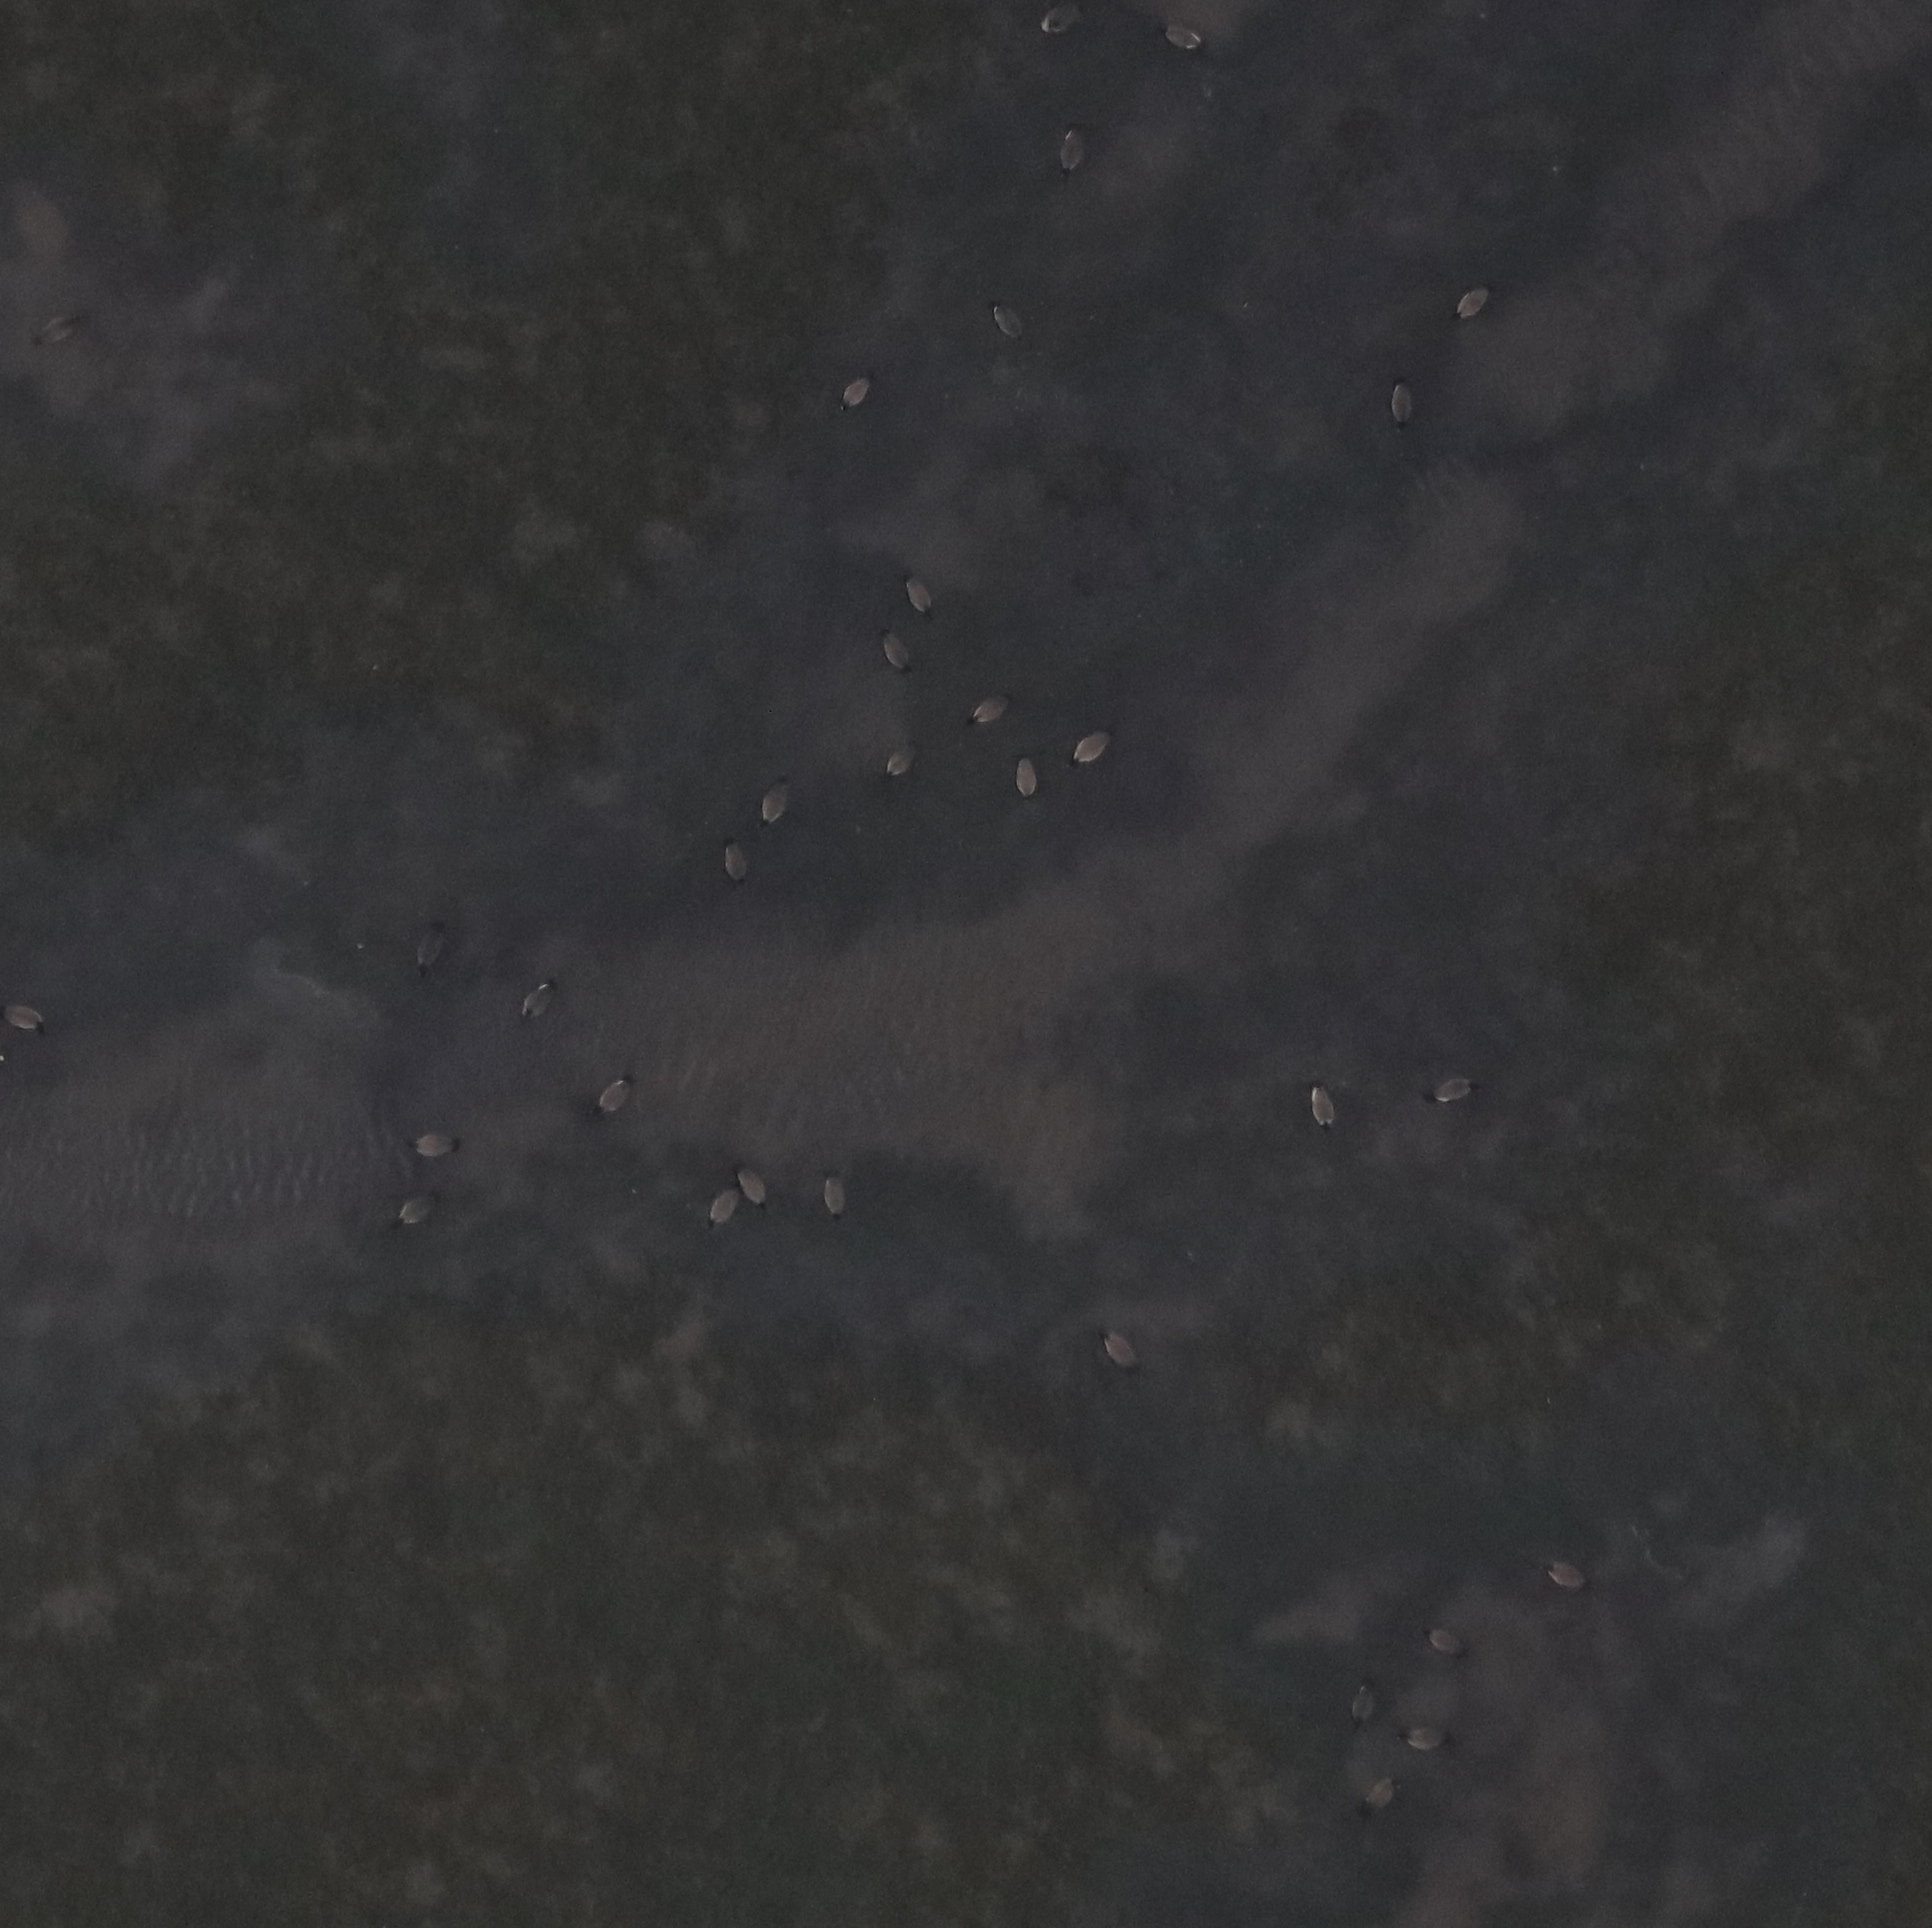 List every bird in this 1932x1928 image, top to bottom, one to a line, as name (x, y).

Canada goose (1063, 12)
Canada goose (1181, 37)
Canada goose (1068, 151)
Canada goose (1472, 302)
Canada goose (1007, 324)
Canada goose (51, 330)
Canada goose (856, 392)
Canada goose (1402, 402)
Canada goose (917, 592)
Canada goose (894, 652)
Canada goose (990, 709)
Canada goose (1090, 744)
Canada goose (906, 761)
Canada goose (1025, 773)
Canada goose (773, 802)
Canada goose (734, 860)
Canada goose (428, 950)
Canada goose (537, 998)
Canada goose (23, 1017)
Canada goose (1451, 1089)
Canada goose (613, 1095)
Canada goose (1323, 1104)
Canada goose (431, 1145)
Canada goose (754, 1188)
Canada goose (833, 1194)
Canada goose (723, 1206)
Canada goose (414, 1209)
Canada goose (1116, 1347)
Canada goose (1565, 1571)
Canada goose (1443, 1642)
Canada goose (1363, 1702)
Canada goose (1428, 1736)
Canada goose (1381, 1791)